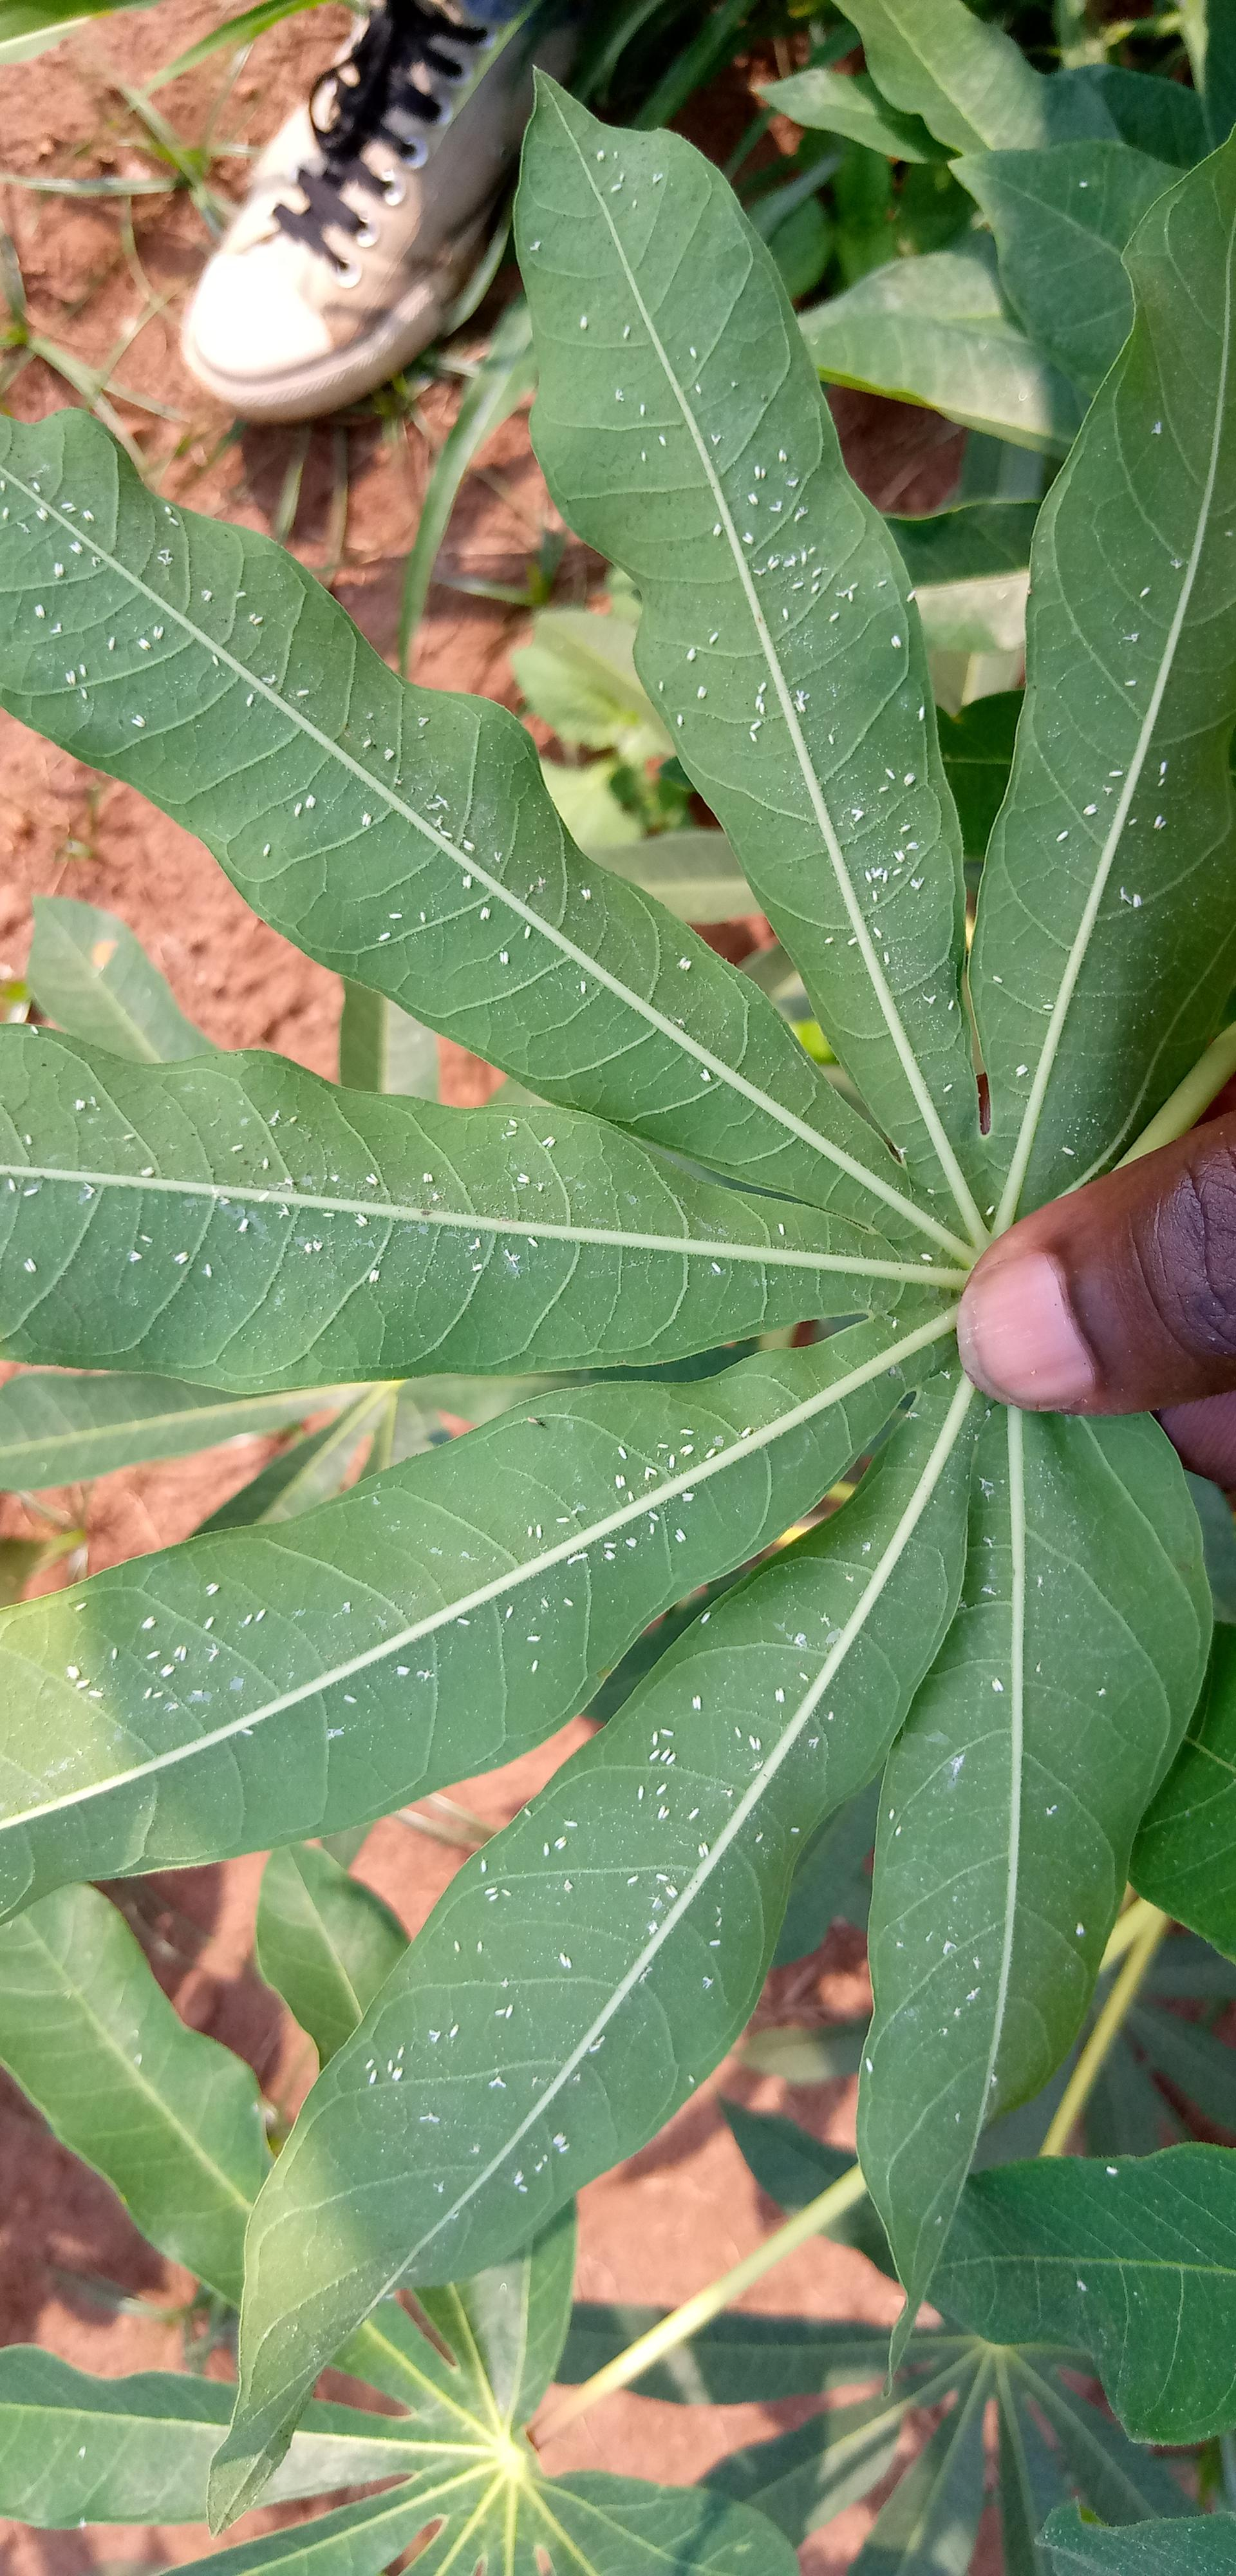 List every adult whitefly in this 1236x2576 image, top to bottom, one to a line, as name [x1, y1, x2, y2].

whitefly [595, 148, 608, 163]
whitefly [610, 149, 621, 160]
whitefly [650, 169, 665, 185]
whitefly [617, 171, 628, 184]
whitefly [1076, 178, 1089, 189]
whitefly [609, 182, 622, 196]
whitefly [629, 196, 641, 212]
whitefly [529, 240, 542, 252]
whitefly [578, 314, 589, 330]
whitefly [622, 324, 632, 341]
whitefly [688, 345, 698, 360]
whitefly [729, 379, 740, 390]
whitefly [693, 383, 704, 396]
whitefly [614, 384, 624, 404]
whitefly [638, 402, 647, 418]
whitefly [1149, 420, 1166, 436]
whitefly [709, 431, 722, 446]
whitefly [657, 433, 667, 449]
whitefly [776, 447, 788, 465]
whitefly [638, 450, 648, 467]
whitefly [751, 462, 770, 481]
whitefly [785, 475, 800, 489]
whitefly [1, 479, 6, 493]
whitefly [32, 479, 43, 494]
whitefly [746, 491, 760, 506]
whitefly [768, 499, 783, 513]
whitefly [60, 501, 77, 514]
whitefly [163, 504, 173, 515]
whitefly [792, 505, 810, 523]
whitefly [33, 506, 50, 522]
whitefly [1, 506, 12, 522]
whitefly [81, 508, 97, 523]
whitefly [169, 517, 181, 528]
whitefly [711, 522, 722, 538]
whitefly [1224, 529, 1235, 538]
whitefly [740, 530, 756, 545]
whitefly [68, 542, 86, 556]
whitefly [807, 545, 818, 555]
whitefly [157, 548, 176, 567]
whitefly [782, 553, 797, 568]
whitefly [90, 554, 102, 569]
whitefly [766, 554, 780, 573]
whitefly [1166, 555, 1188, 571]
whitefly [52, 560, 68, 579]
whitefly [810, 565, 822, 578]
whitefly [751, 567, 767, 578]
whitefly [876, 578, 888, 588]
whitefly [789, 580, 805, 591]
whitefly [848, 580, 861, 590]
whitefly [810, 581, 821, 594]
whitefly [1136, 584, 1154, 599]
whitefly [198, 586, 214, 605]
whitefly [834, 588, 847, 600]
whitefly [905, 588, 919, 603]
whitefly [232, 589, 250, 600]
whitefly [847, 590, 854, 604]
whitefly [32, 603, 49, 619]
whitefly [781, 607, 791, 622]
whitefly [247, 611, 265, 626]
whitefly [827, 611, 843, 623]
whitefly [48, 621, 64, 635]
whitefly [152, 625, 164, 641]
whitefly [708, 630, 722, 646]
whitefly [1119, 630, 1141, 646]
whitefly [890, 633, 903, 650]
whitefly [106, 634, 118, 653]
whitefly [136, 636, 153, 651]
whitefly [686, 647, 698, 662]
whitefly [210, 654, 222, 668]
whitefly [77, 661, 89, 679]
whitefly [64, 669, 78, 686]
whitefly [261, 672, 281, 685]
whitefly [1123, 677, 1139, 689]
whitefly [657, 679, 666, 694]
whitefly [756, 681, 768, 694]
whitefly [695, 684, 709, 699]
whitefly [792, 686, 810, 715]
whitefly [78, 687, 89, 701]
whitefly [295, 687, 310, 699]
whitefly [245, 692, 256, 708]
whitefly [754, 694, 767, 715]
whitefly [917, 703, 926, 723]
whitefly [129, 712, 147, 730]
whitefly [674, 713, 685, 730]
whitefly [415, 714, 432, 730]
whitefly [747, 720, 762, 730]
whitefly [748, 730, 759, 743]
whitefly [826, 732, 835, 746]
whitefly [360, 737, 375, 751]
whitefly [380, 747, 396, 762]
whitefly [1157, 758, 1167, 776]
whitefly [883, 766, 895, 782]
whitefly [1107, 768, 1125, 779]
whitefly [903, 771, 920, 787]
whitefly [1156, 776, 1165, 788]
whitefly [1101, 783, 1113, 799]
whitefly [877, 784, 891, 793]
whitefly [304, 793, 318, 809]
whitefly [424, 793, 453, 813]
whitefly [294, 800, 302, 819]
whitefly [1082, 802, 1098, 819]
whitefly [849, 807, 866, 823]
whitefly [360, 810, 374, 829]
whitefly [1154, 813, 1166, 833]
whitefly [429, 815, 446, 828]
whitefly [1126, 815, 1138, 827]
whitefly [897, 821, 913, 835]
whitefly [439, 829, 453, 839]
whitefly [1054, 829, 1069, 844]
whitefly [461, 838, 475, 853]
whitefly [262, 840, 272, 859]
whitefly [904, 840, 919, 851]
whitefly [492, 849, 505, 864]
whitefly [891, 849, 909, 864]
whitefly [872, 865, 883, 880]
whitefly [881, 867, 889, 886]
whitefly [891, 867, 904, 877]
whitefly [863, 867, 872, 884]
whitefly [460, 872, 474, 891]
whitefly [908, 876, 927, 890]
whitefly [1119, 884, 1132, 907]
whitefly [579, 884, 595, 904]
whitefly [870, 887, 879, 906]
whitefly [1132, 892, 1144, 910]
whitefly [478, 905, 494, 921]
whitefly [418, 909, 428, 925]
whitefly [387, 912, 404, 921]
whitefly [523, 923, 532, 942]
whitefly [871, 925, 885, 941]
whitefly [377, 931, 392, 943]
whitefly [846, 933, 859, 947]
whitefly [821, 934, 835, 945]
whitefly [496, 949, 514, 967]
whitefly [881, 950, 892, 966]
whitefly [677, 955, 693, 972]
whitefly [991, 974, 1004, 985]
whitefly [576, 979, 589, 998]
whitefly [920, 990, 939, 1005]
whitefly [946, 998, 957, 1012]
whitefly [1040, 1001, 1056, 1012]
whitefly [29, 1025, 40, 1036]
whitefly [1013, 1061, 1029, 1079]
whitefly [699, 1066, 712, 1084]
whitefly [941, 1081, 958, 1094]
whitefly [88, 1094, 102, 1113]
whitefly [73, 1096, 88, 1113]
whitefly [267, 1107, 285, 1128]
whitefly [290, 1113, 299, 1125]
whitefly [507, 1117, 520, 1129]
whitefly [505, 1129, 517, 1137]
whitefly [122, 1131, 135, 1141]
whitefly [24, 1132, 36, 1146]
whitefly [541, 1134, 557, 1150]
whitefly [229, 1143, 245, 1153]
whitefly [892, 1144, 910, 1159]
whitefly [1061, 1145, 1076, 1157]
whitefly [260, 1155, 271, 1172]
whitefly [138, 1165, 155, 1179]
whitefly [420, 1170, 433, 1184]
whitefly [363, 1171, 380, 1186]
whitefly [328, 1171, 341, 1186]
whitefly [515, 1172, 532, 1185]
whitefly [6, 1177, 17, 1193]
whitefly [534, 1180, 545, 1194]
whitefly [81, 1182, 99, 1201]
whitefly [21, 1187, 41, 1200]
whitefly [924, 1188, 941, 1195]
whitefly [257, 1189, 270, 1202]
whitefly [430, 1191, 444, 1203]
whitefly [274, 1202, 291, 1220]
whitefly [984, 1203, 996, 1218]
whitefly [321, 1211, 335, 1219]
whitefly [352, 1213, 370, 1229]
whitefly [234, 1215, 252, 1235]
whitefly [777, 1221, 787, 1238]
whitefly [138, 1233, 154, 1244]
whitefly [467, 1235, 482, 1253]
whitefly [525, 1235, 541, 1249]
whitefly [312, 1238, 324, 1254]
whitefly [303, 1240, 313, 1255]
whitefly [502, 1247, 522, 1264]
whitefly [129, 1248, 143, 1265]
whitefly [172, 1250, 191, 1265]
whitefly [919, 1251, 933, 1262]
whitefly [23, 1256, 37, 1274]
whitefly [469, 1258, 484, 1274]
whitefly [710, 1260, 722, 1274]
whitefly [203, 1262, 214, 1280]
whitefly [367, 1267, 384, 1285]
whitefly [889, 1314, 900, 1328]
whitefly [937, 1368, 953, 1381]
whitefly [904, 1408, 922, 1420]
whitefly [740, 1425, 753, 1439]
whitefly [678, 1427, 696, 1436]
whitefly [656, 1442, 669, 1451]
whitefly [677, 1443, 695, 1457]
whitefly [615, 1445, 628, 1461]
whitefly [704, 1445, 717, 1459]
whitefly [666, 1452, 676, 1471]
whitefly [642, 1464, 658, 1481]
whitefly [613, 1472, 628, 1490]
whitefly [977, 1474, 996, 1491]
whitefly [627, 1490, 636, 1504]
whitefly [679, 1491, 696, 1503]
whitefly [646, 1510, 662, 1522]
whitefly [555, 1515, 572, 1525]
whitefly [648, 1520, 657, 1537]
whitefly [534, 1522, 545, 1542]
whitefly [525, 1522, 534, 1538]
whitefly [672, 1528, 688, 1544]
whitefly [979, 1533, 997, 1549]
whitefly [624, 1534, 639, 1548]
whitefly [860, 1538, 873, 1555]
whitefly [602, 1540, 621, 1550]
whitefly [603, 1549, 617, 1562]
whitefly [567, 1551, 589, 1566]
whitefly [842, 1569, 856, 1584]
whitefly [1035, 1572, 1046, 1590]
whitefly [204, 1580, 220, 1596]
whitefly [979, 1584, 997, 1596]
whitefly [539, 1595, 552, 1609]
whitefly [561, 1595, 576, 1608]
whitefly [73, 1600, 90, 1613]
whitefly [503, 1604, 514, 1620]
whitefly [254, 1605, 268, 1622]
whitefly [699, 1609, 713, 1625]
whitefly [819, 1609, 832, 1627]
whitefly [243, 1612, 254, 1626]
whitefly [140, 1614, 157, 1631]
whitefly [203, 1615, 217, 1631]
whitefly [456, 1616, 473, 1627]
whitefly [792, 1629, 809, 1649]
whitefly [524, 1635, 543, 1643]
whitefly [203, 1642, 221, 1663]
whitefly [173, 1644, 190, 1662]
whitefly [110, 1645, 120, 1662]
whitefly [144, 1649, 163, 1660]
whitefly [529, 1658, 541, 1674]
whitefly [1033, 1660, 1043, 1676]
whitefly [395, 1663, 412, 1676]
whitefly [66, 1663, 80, 1680]
whitefly [415, 1665, 436, 1683]
whitefly [797, 1671, 810, 1683]
whitefly [988, 1677, 1005, 1694]
whitefly [74, 1678, 93, 1690]
whitefly [1094, 1685, 1109, 1698]
whitefly [143, 1686, 153, 1700]
whitefly [772, 1686, 786, 1704]
whitefly [86, 1689, 106, 1699]
whitefly [153, 1690, 164, 1700]
whitefly [342, 1693, 360, 1705]
whitefly [691, 1694, 702, 1712]
whitefly [826, 1709, 837, 1721]
whitefly [734, 1724, 743, 1739]
whitefly [239, 1727, 256, 1736]
whitefly [659, 1727, 675, 1738]
whitefly [650, 1729, 659, 1746]
whitefly [747, 1734, 762, 1752]
whitefly [806, 1734, 821, 1752]
whitefly [661, 1745, 678, 1767]
whitefly [648, 1747, 660, 1761]
whitefly [655, 1781, 669, 1795]
whitefly [636, 1783, 646, 1801]
whitefly [720, 1786, 735, 1799]
whitefly [1044, 1803, 1060, 1817]
whitefly [657, 1804, 671, 1821]
whitefly [523, 1805, 534, 1820]
whitefly [687, 1806, 702, 1821]
whitefly [886, 1807, 895, 1820]
whitefly [563, 1818, 581, 1828]
whitefly [894, 1824, 903, 1837]
whitefly [789, 1825, 801, 1835]
whitefly [753, 1831, 765, 1843]
whitefly [554, 1834, 570, 1850]
whitefly [697, 1841, 711, 1859]
whitefly [542, 1841, 552, 1860]
whitefly [480, 1857, 490, 1875]
whitefly [654, 1871, 670, 1882]
whitefly [626, 1875, 640, 1886]
whitefly [562, 1878, 575, 1894]
whitefly [664, 1884, 680, 1898]
whitefly [484, 1886, 497, 1895]
whitefly [500, 1888, 512, 1897]
whitefly [648, 1893, 661, 1910]
whitefly [488, 1894, 500, 1902]
whitefly [646, 1920, 659, 1934]
whitefly [1074, 1920, 1088, 1938]
whitefly [707, 1938, 722, 1948]
whitefly [941, 1938, 959, 1956]
whitefly [452, 1939, 462, 1954]
whitefly [476, 1939, 486, 1955]
whitefly [894, 1939, 908, 1950]
whitefly [556, 1951, 574, 1970]
whitefly [971, 1955, 982, 1971]
whitefly [700, 1973, 715, 1993]
whitefly [500, 1975, 509, 1990]
whitefly [964, 1985, 982, 2002]
whitefly [504, 2002, 515, 2022]
whitefly [492, 2005, 505, 2018]
whitefly [951, 2005, 962, 2017]
whitefly [448, 2022, 460, 2038]
whitefly [426, 2027, 443, 2043]
whitefly [395, 2044, 405, 2059]
whitefly [864, 2054, 874, 2075]
whitefly [363, 2056, 376, 2069]
whitefly [385, 2057, 394, 2072]
whitefly [391, 2066, 404, 2080]
whitefly [368, 2068, 378, 2085]
whitefly [572, 2072, 583, 2083]
whitefly [687, 2072, 696, 2086]
whitefly [488, 2075, 507, 2089]
whitefly [953, 2109, 962, 2125]
whitefly [418, 2110, 442, 2123]
whitefly [552, 2130, 566, 2146]
whitefly [558, 2143, 572, 2154]
whitefly [541, 2153, 549, 2163]
whitefly [534, 2161, 546, 2172]
whitefly [1104, 2163, 1120, 2175]
whitefly [512, 2168, 524, 2184]
whitefly [430, 2179, 447, 2194]
whitefly [516, 2184, 530, 2195]
whitefly [1075, 2277, 1089, 2293]